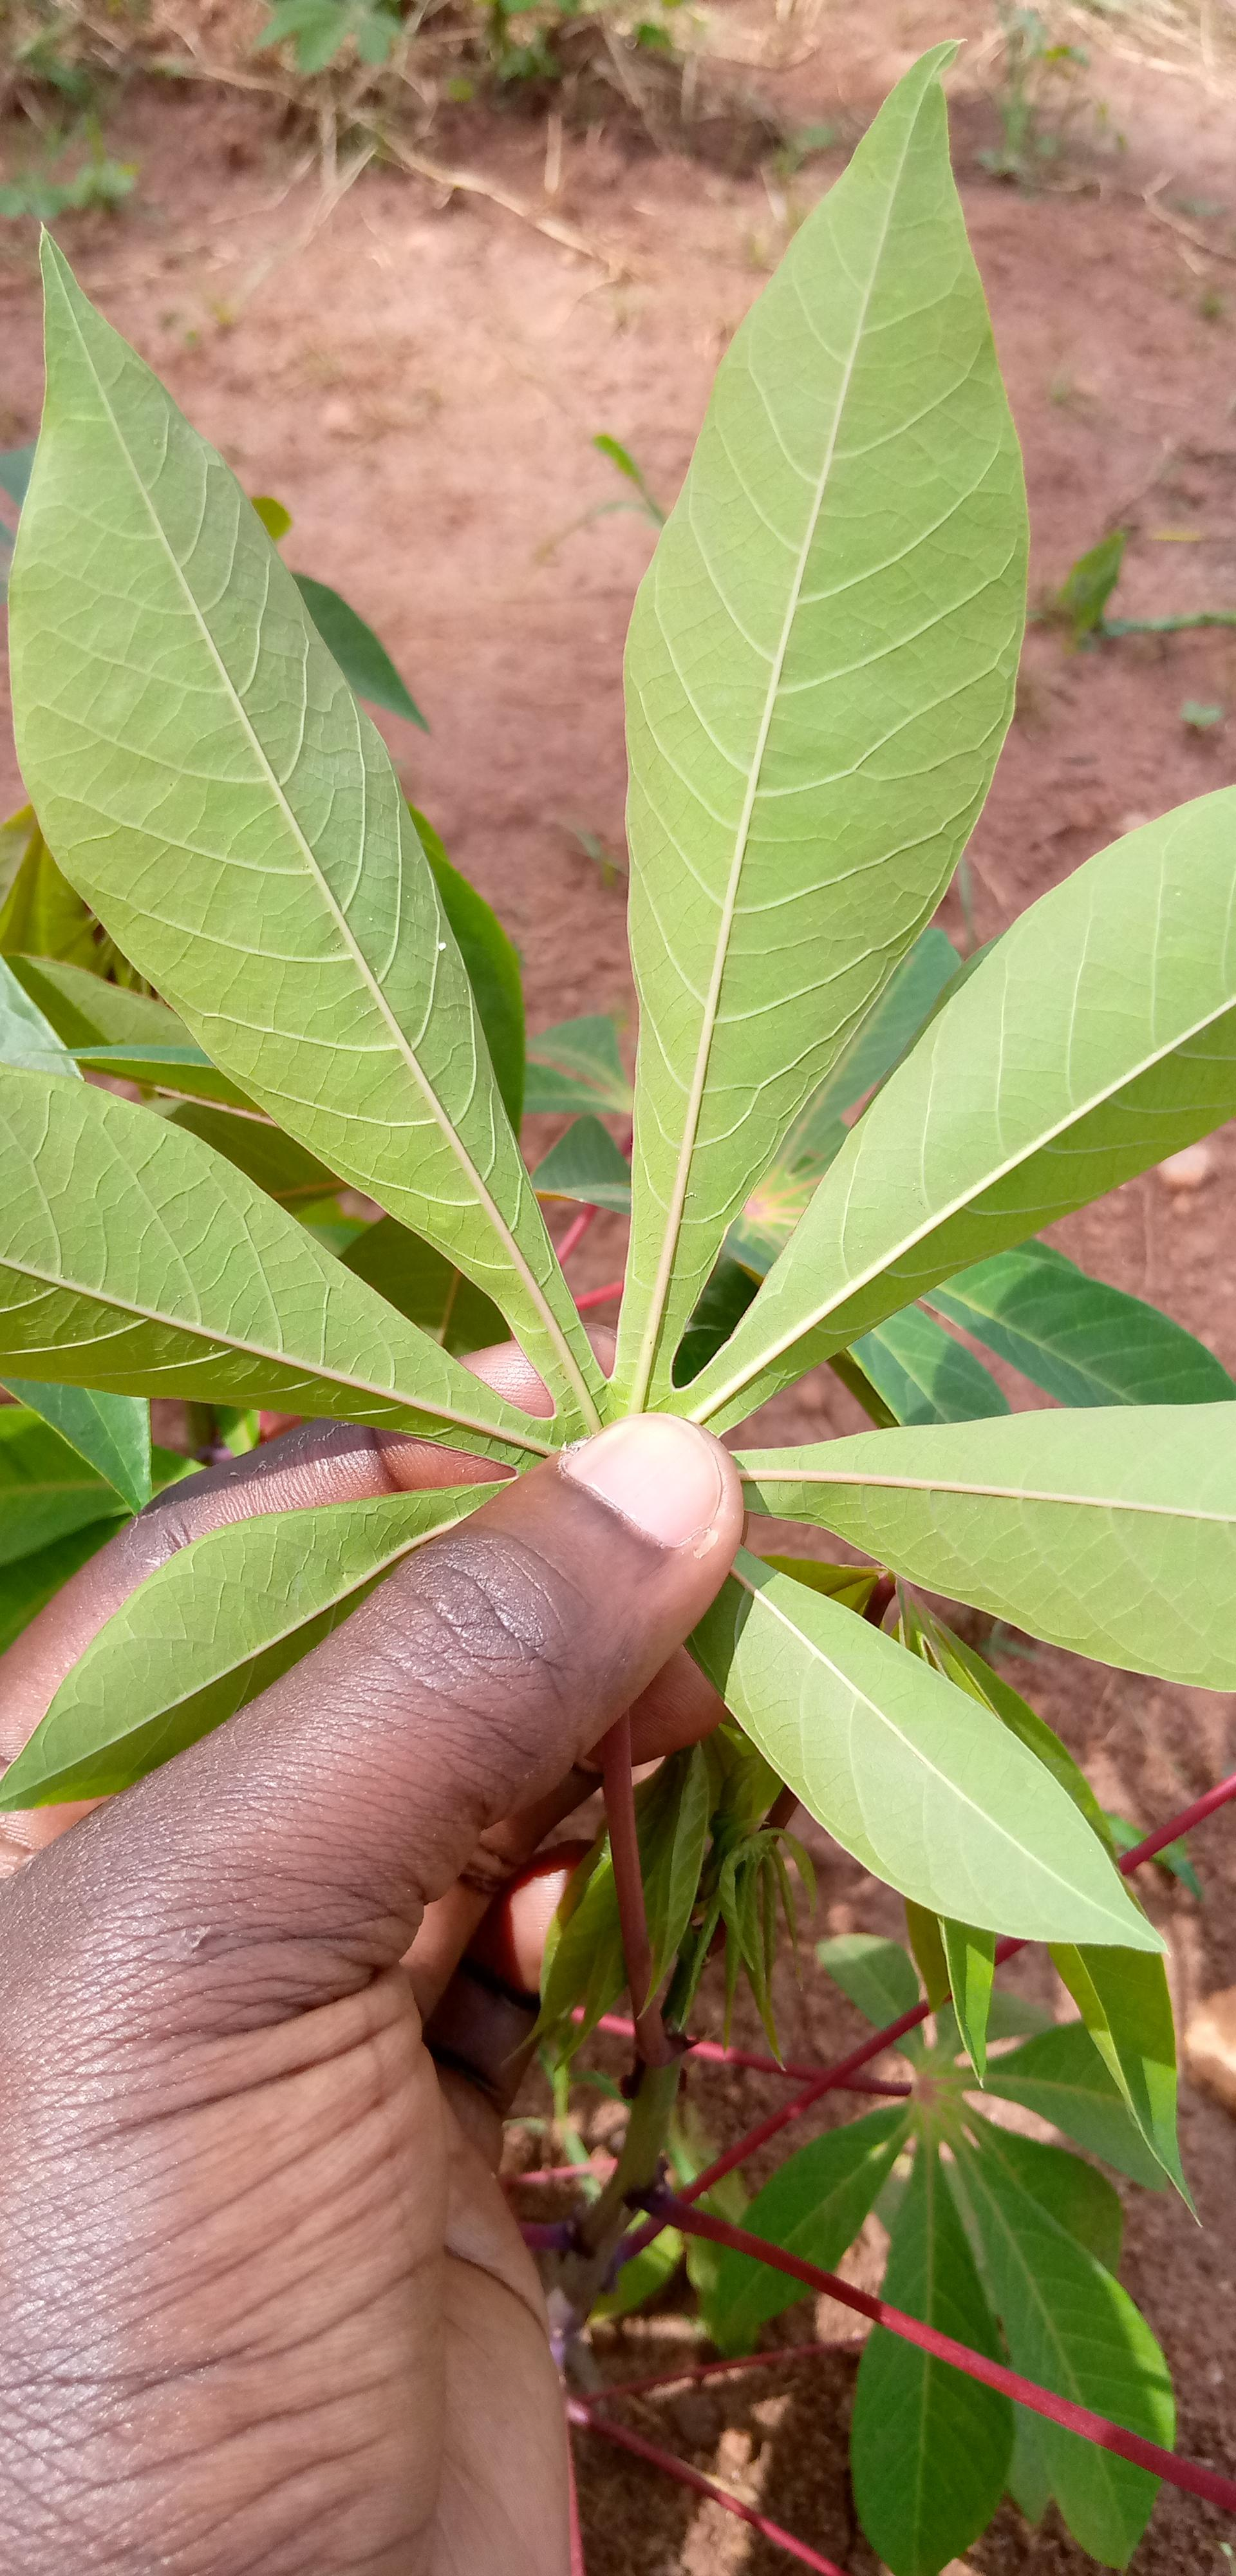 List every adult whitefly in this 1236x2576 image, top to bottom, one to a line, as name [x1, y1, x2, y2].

whitefly [435, 941, 447, 951]